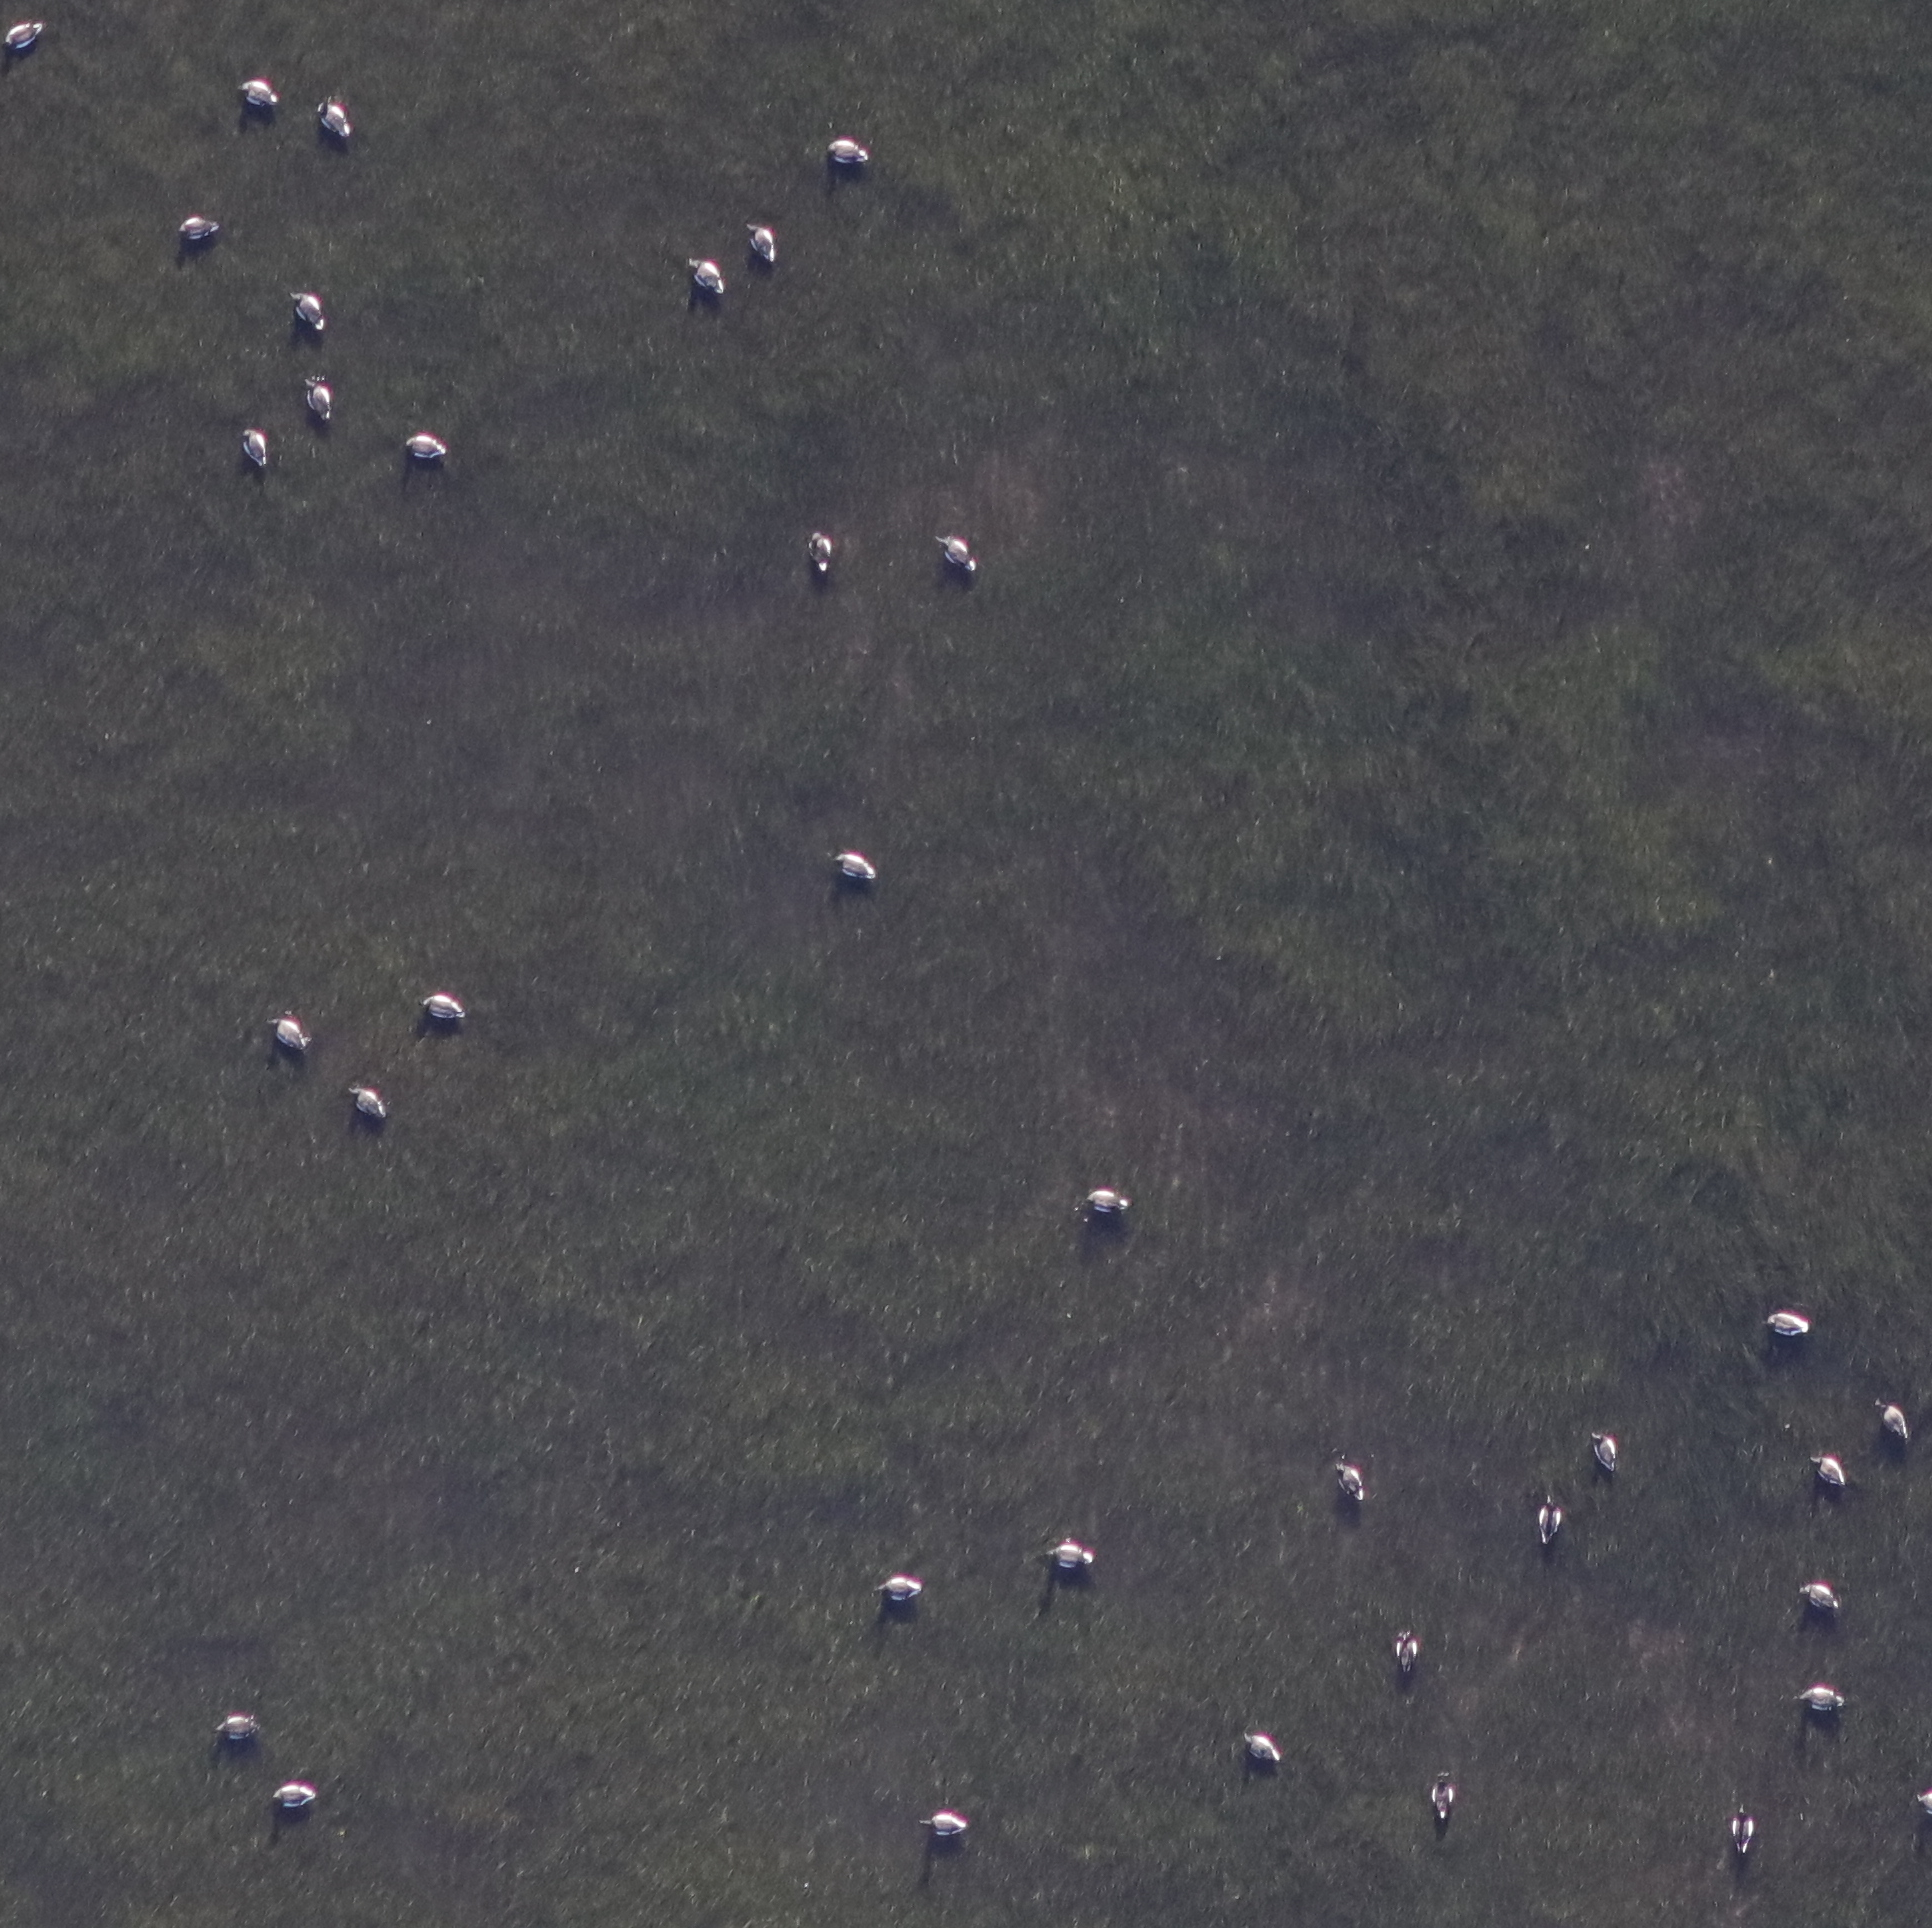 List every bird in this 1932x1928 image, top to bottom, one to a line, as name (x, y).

brant (22, 35)
brant (259, 92)
brant (334, 117)
brant (847, 150)
brant (195, 227)
brant (761, 241)
brant (707, 276)
brant (308, 308)
brant (319, 397)
brant (255, 446)
brant (424, 446)
brant (956, 550)
brant (819, 552)
brant (854, 866)
brant (442, 1006)
brant (290, 1032)
brant (366, 1101)
brant (1105, 1201)
brant (1786, 1322)
brant (1895, 1421)
brant (1605, 1450)
brant (1830, 1469)
brant (1351, 1478)
brant (1550, 1520)
brant (1070, 1554)
brant (899, 1589)
brant (1820, 1596)
brant (1405, 1651)
brant (1821, 1698)
brant (238, 1727)
brant (1265, 1745)
brant (296, 1795)
brant (1441, 1797)
brant (945, 1823)
brant (1742, 1830)